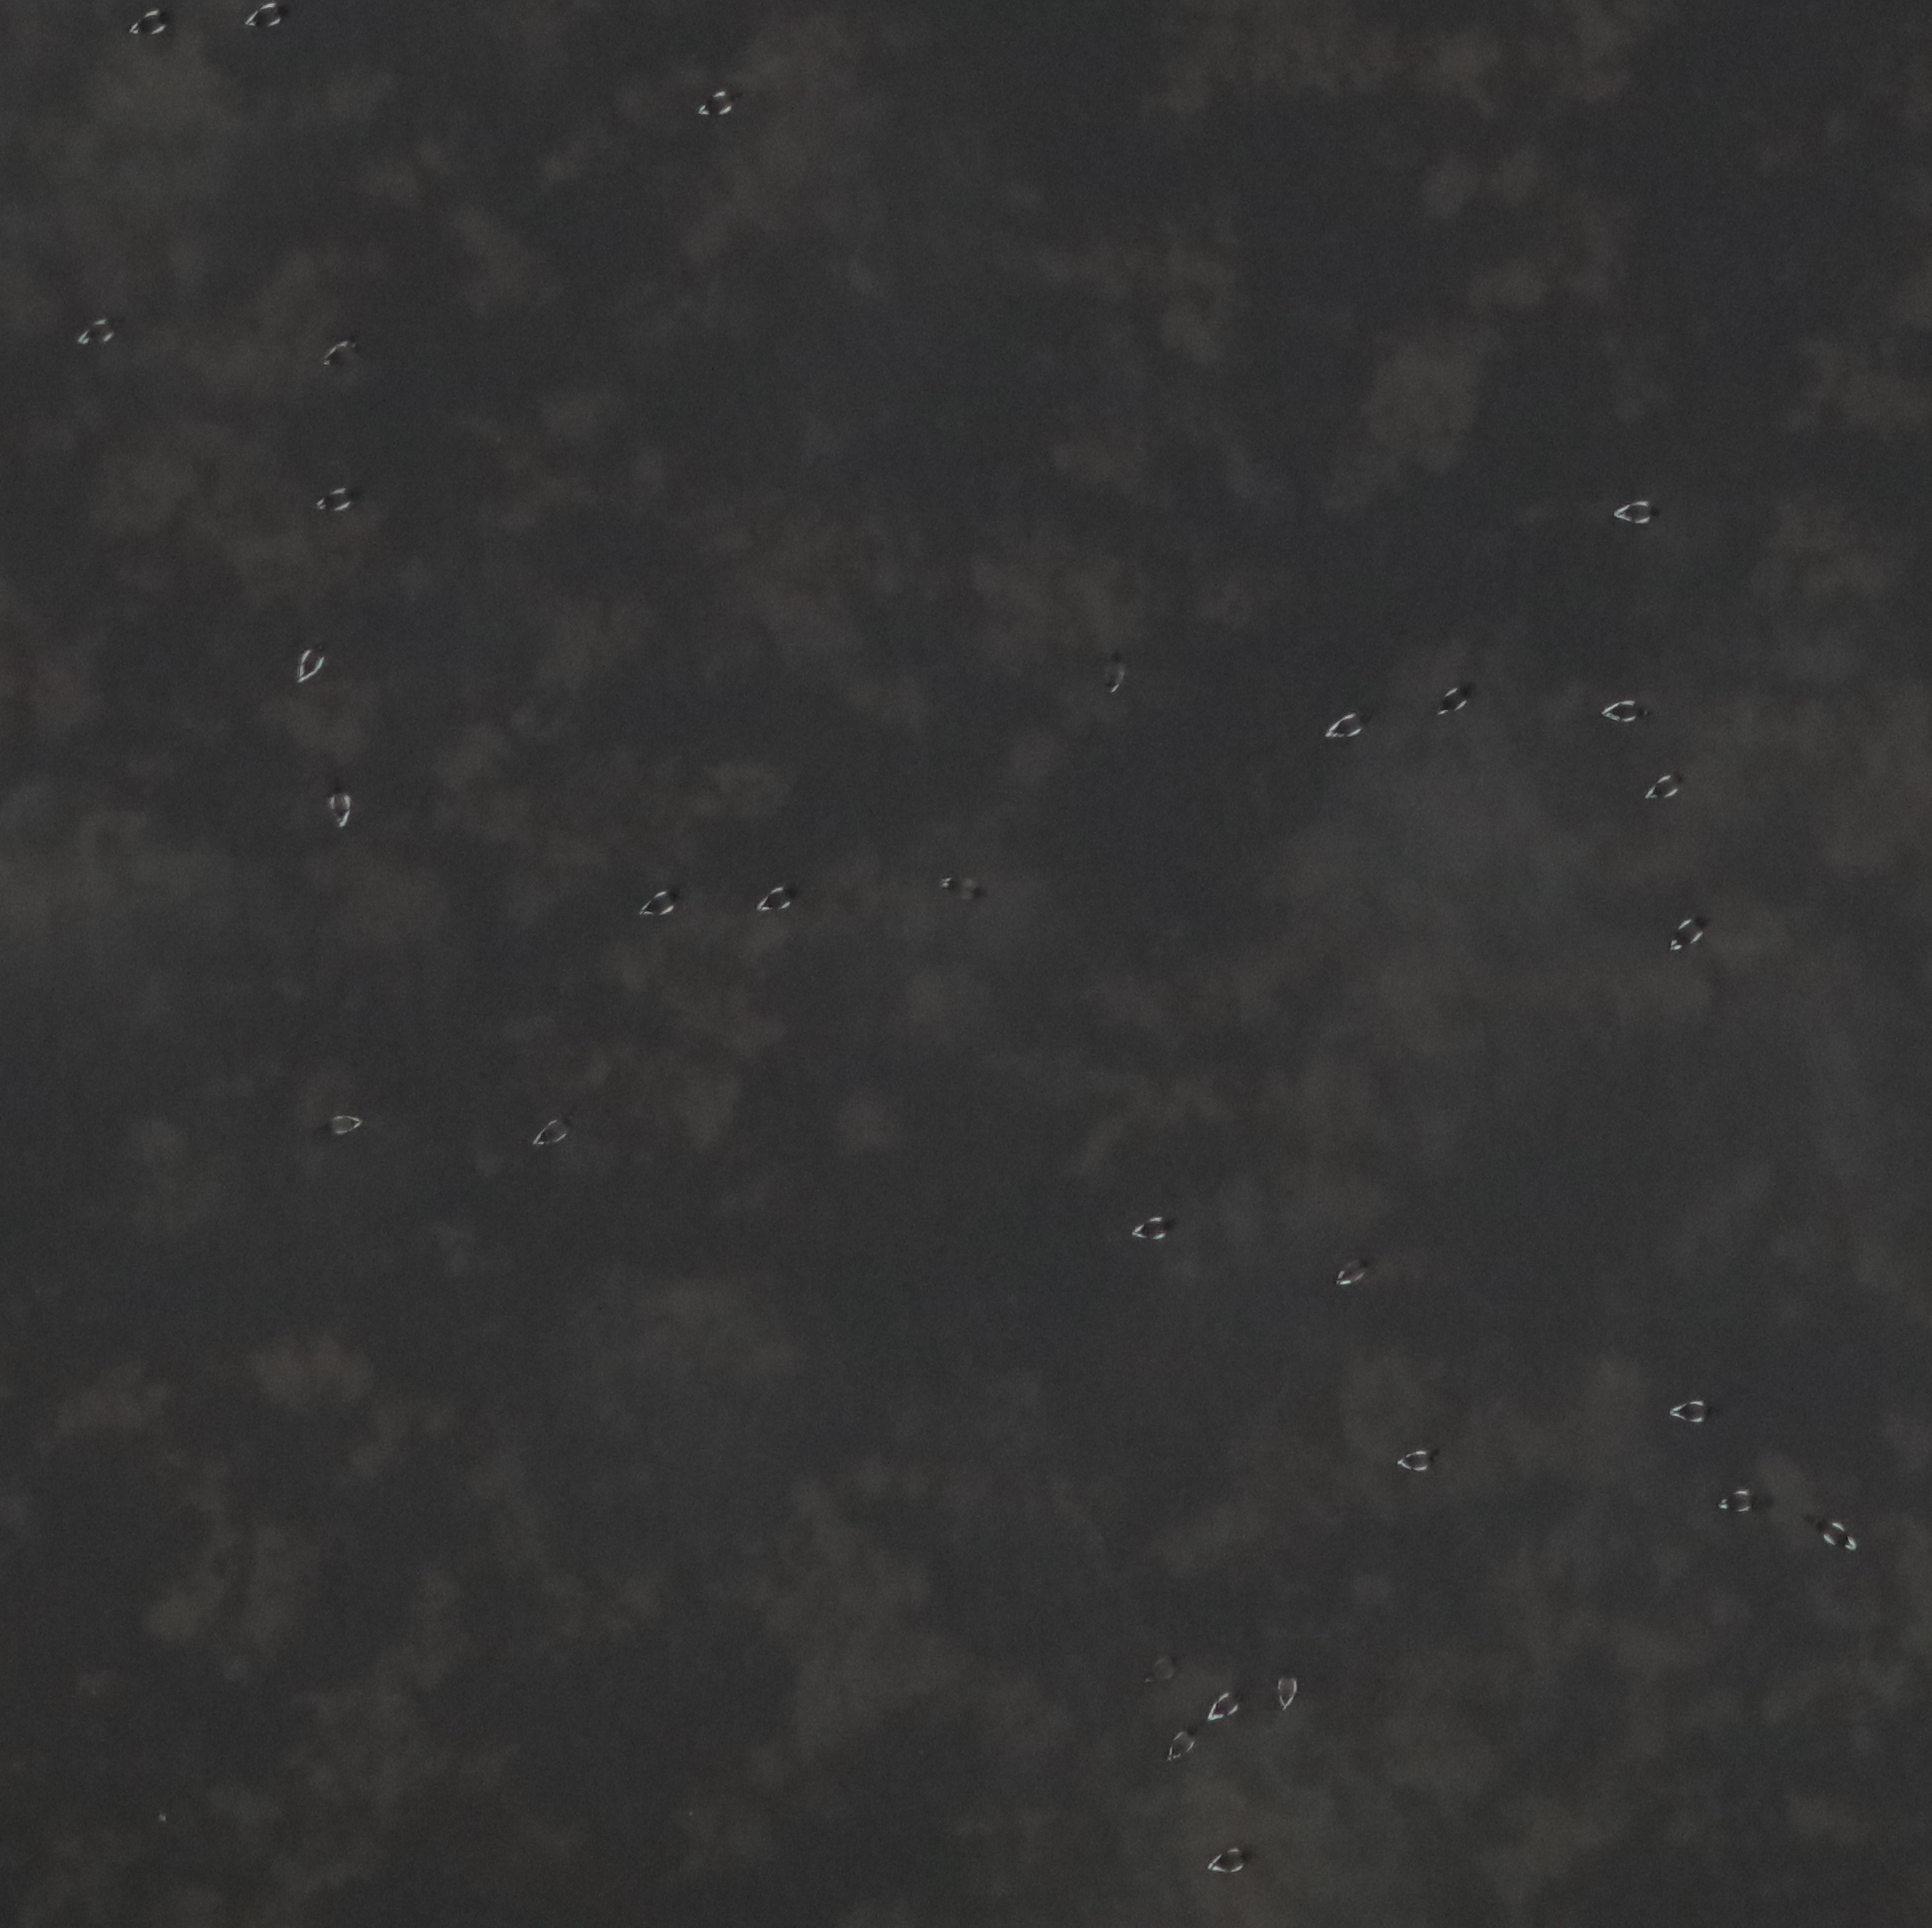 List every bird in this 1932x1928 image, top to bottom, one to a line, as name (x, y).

brant (268, 16)
brant (151, 23)
brant (721, 104)
brant (101, 324)
brant (344, 354)
brant (338, 500)
brant (1637, 511)
brant (311, 664)
brant (1113, 672)
brant (1454, 699)
brant (1626, 711)
brant (1348, 725)
brant (1664, 787)
brant (342, 804)
brant (961, 885)
brant (779, 898)
brant (663, 902)
brant (1688, 932)
brant (344, 1123)
brant (555, 1131)
brant (1151, 1229)
brant (1353, 1270)
brant (1693, 1412)
brant (1421, 1462)
brant (1737, 1502)
brant (1835, 1534)
brant (1158, 1670)
brant (1285, 1688)
brant (1224, 1705)
brant (1180, 1741)
brant (1230, 1860)